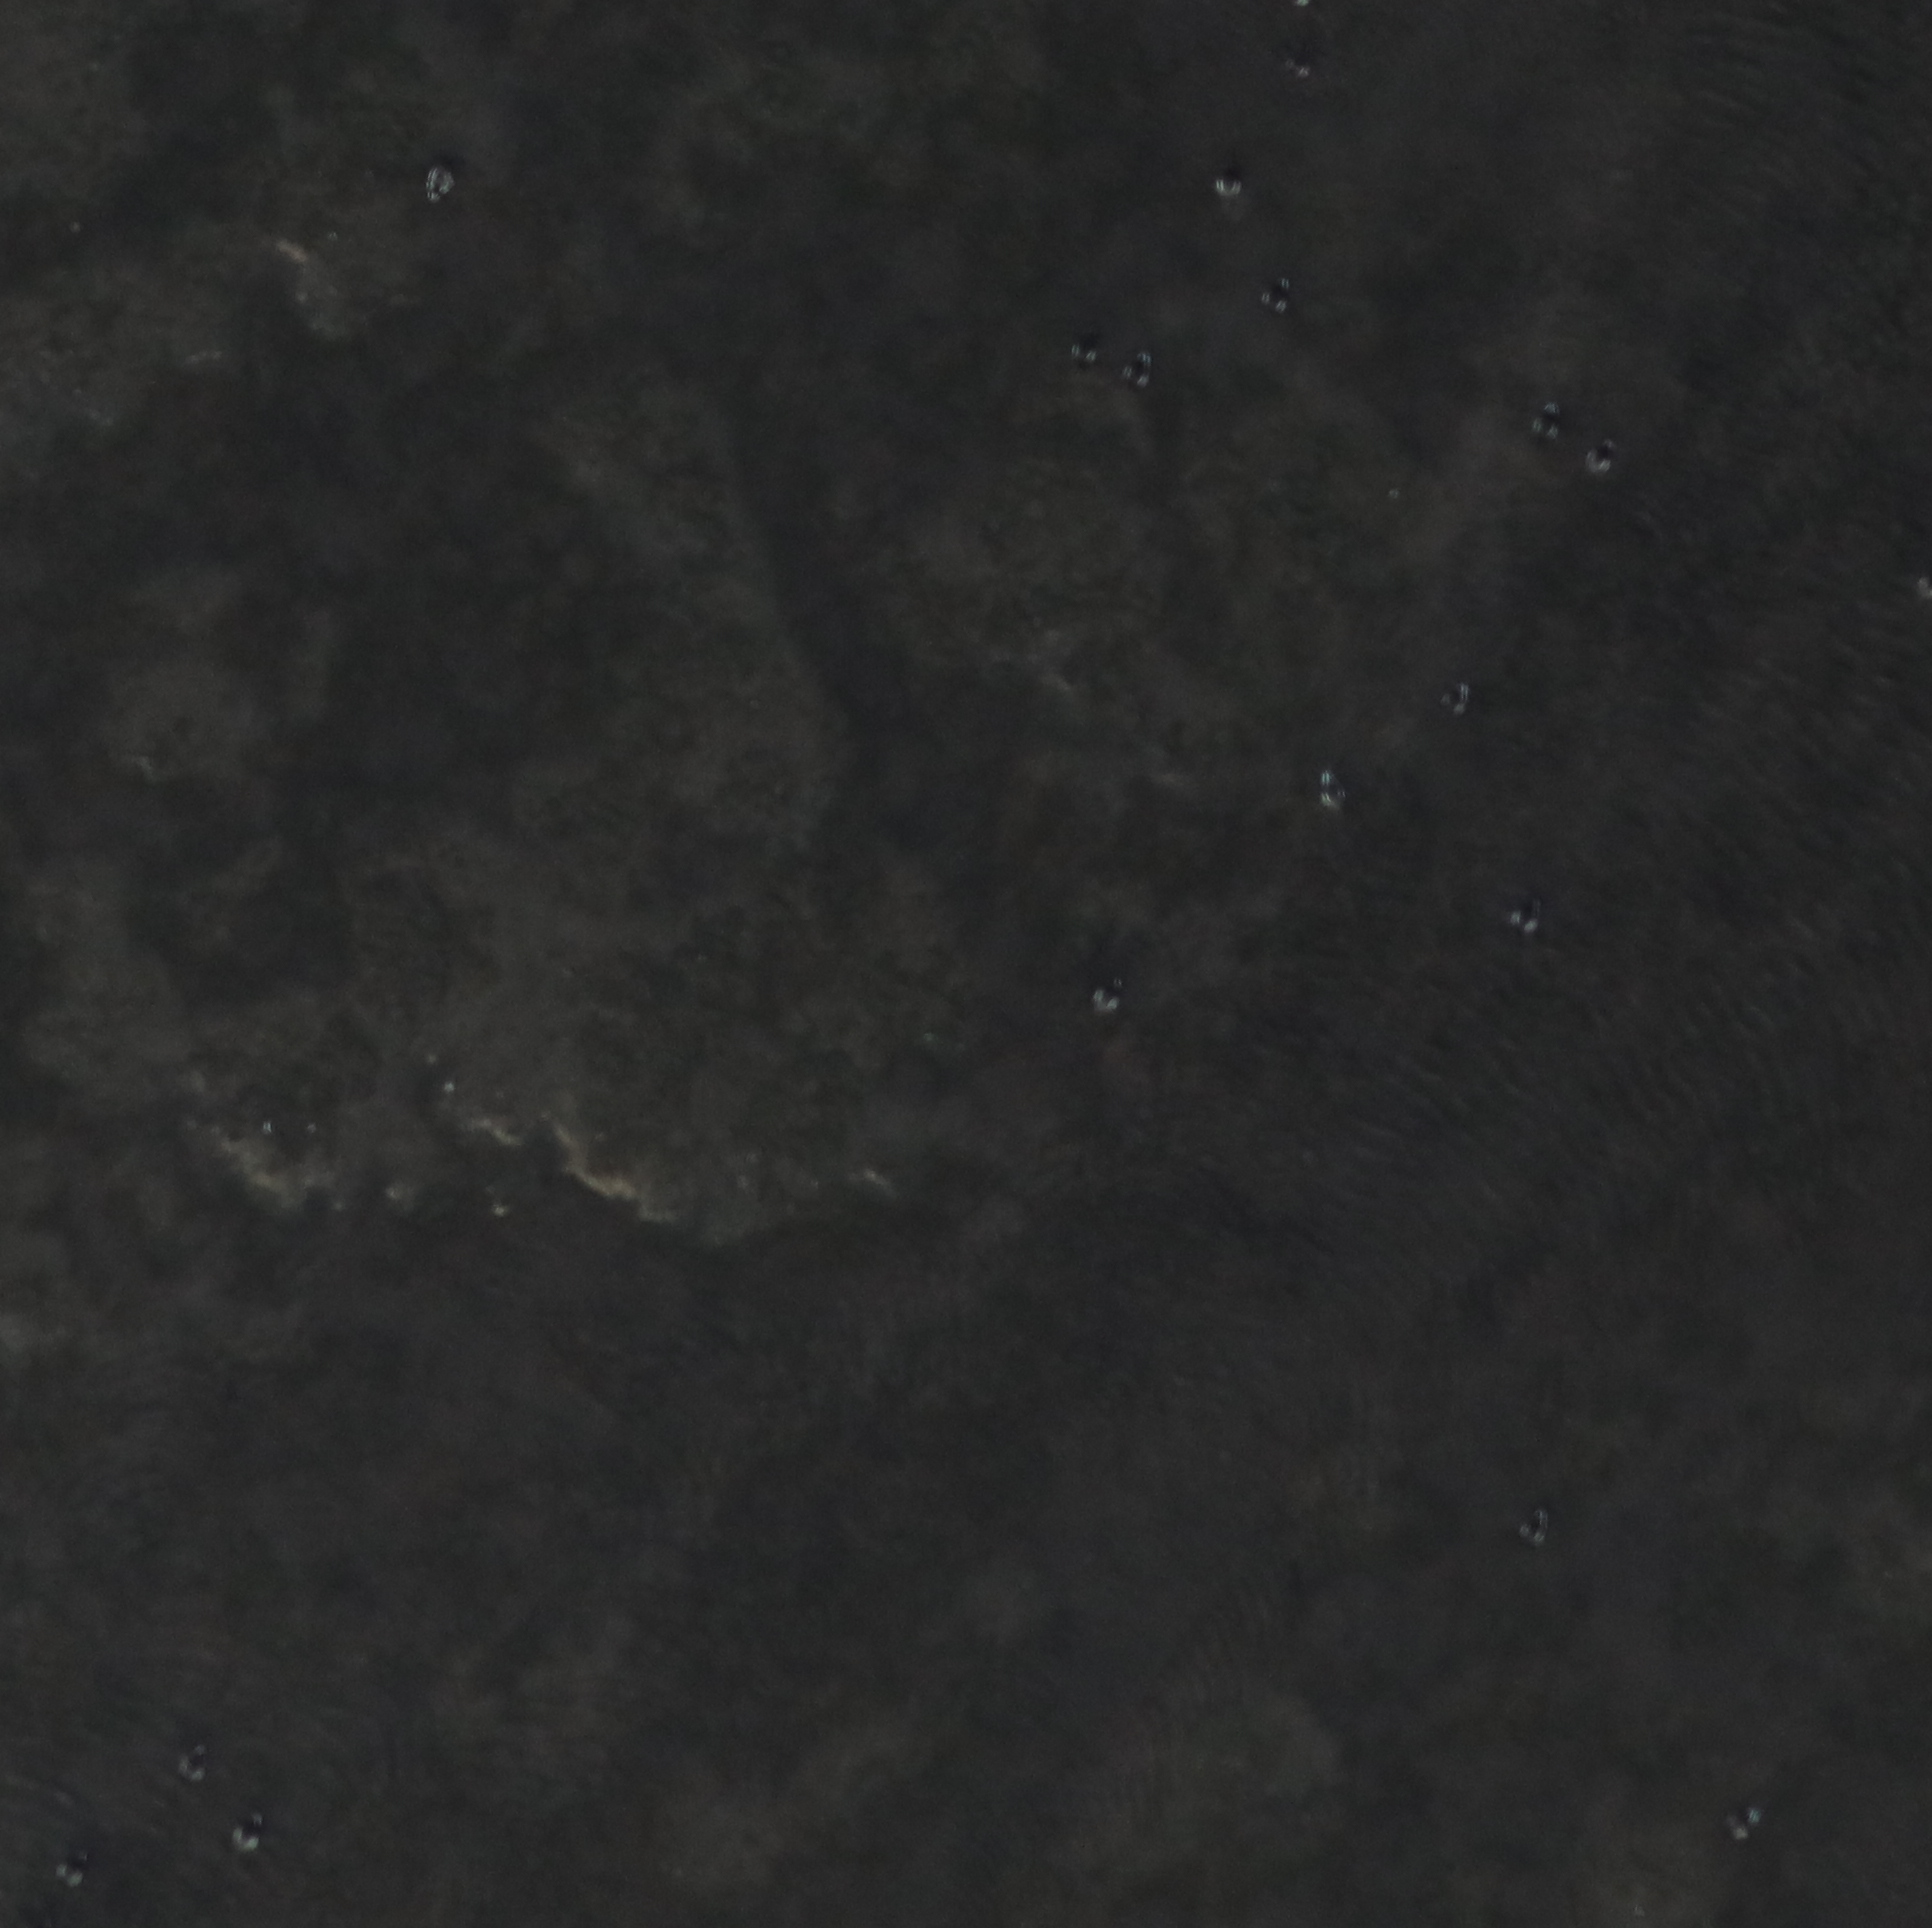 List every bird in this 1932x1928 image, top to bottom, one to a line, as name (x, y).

brant (1299, 63)
brant (433, 183)
brant (1231, 184)
brant (1270, 299)
brant (1080, 346)
brant (1128, 370)
brant (1541, 423)
brant (1600, 459)
brant (1451, 703)
brant (1334, 790)
brant (1525, 920)
brant (1109, 991)
brant (1538, 1530)
brant (192, 1764)
brant (1740, 1824)
brant (251, 1837)
brant (73, 1878)